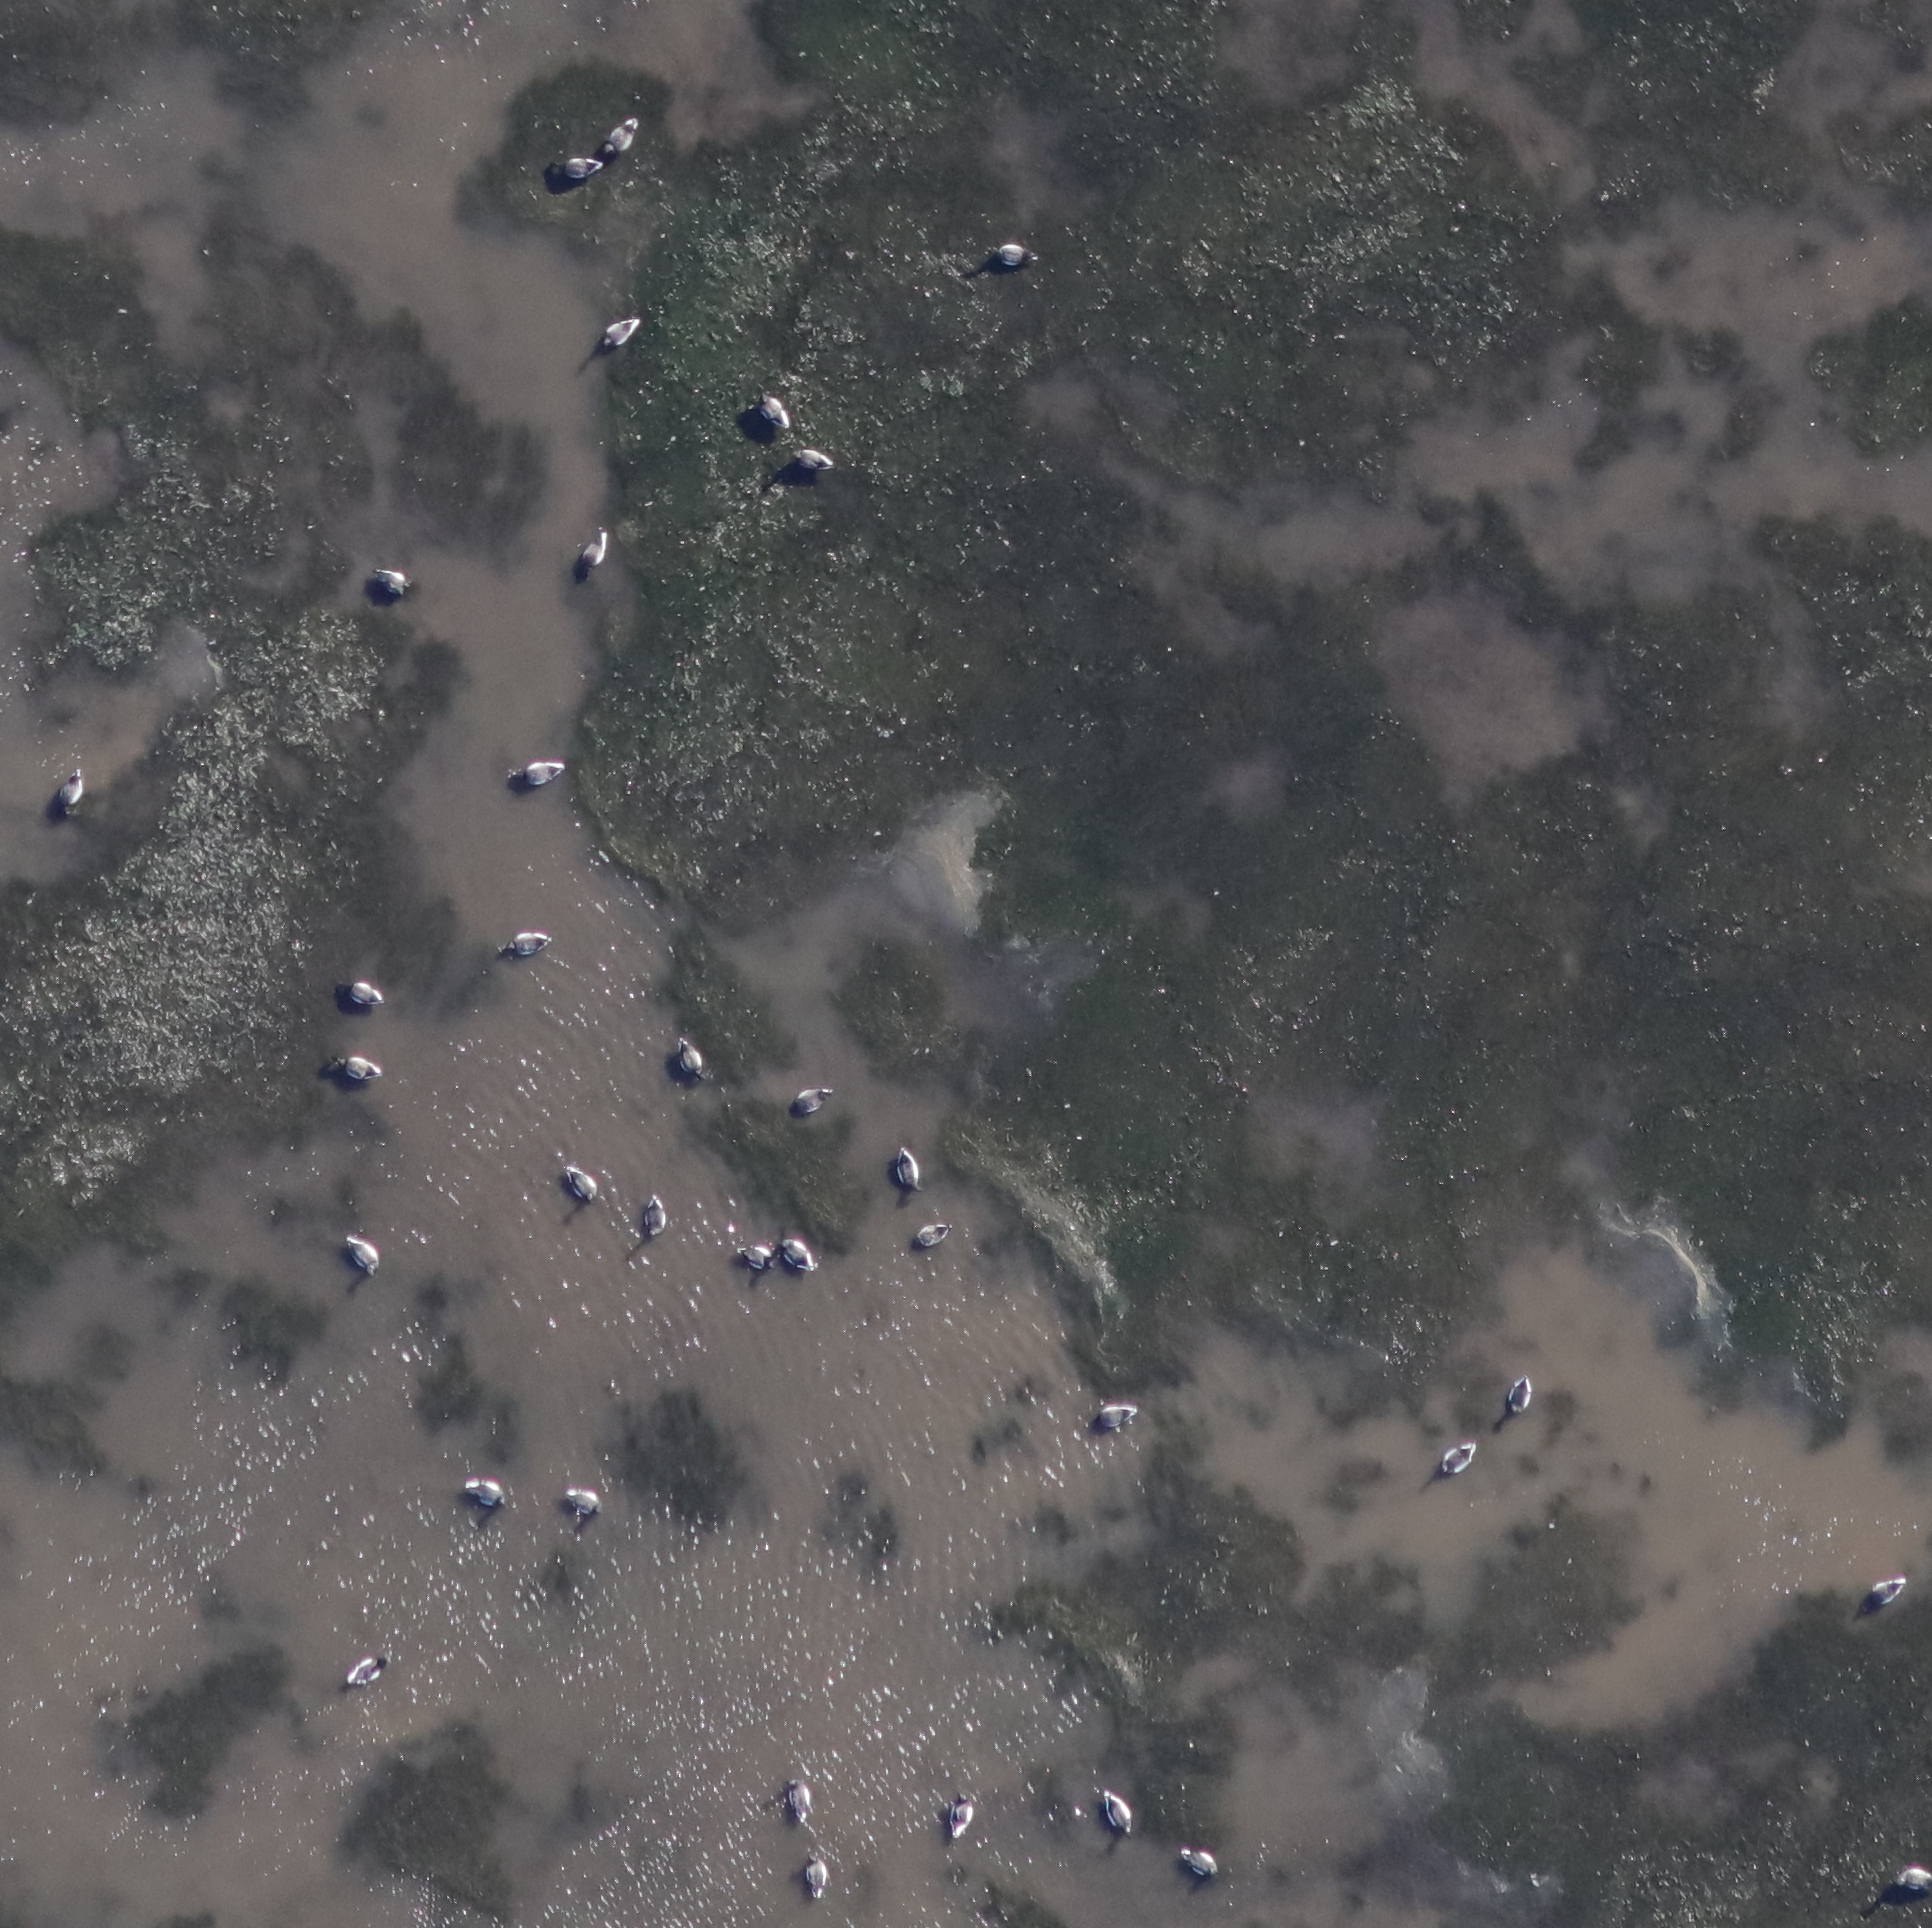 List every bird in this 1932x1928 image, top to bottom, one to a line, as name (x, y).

brant (620, 136)
brant (578, 167)
brant (1016, 256)
brant (620, 333)
brant (774, 412)
brant (812, 460)
brant (593, 554)
brant (393, 582)
brant (540, 774)
brant (70, 792)
brant (527, 944)
brant (364, 994)
brant (690, 1058)
brant (361, 1068)
brant (812, 1101)
brant (909, 1172)
brant (582, 1184)
brant (652, 1220)
brant (931, 1237)
brant (795, 1254)
brant (364, 1255)
brant (761, 1263)
brant (1518, 1400)
brant (1114, 1415)
brant (1457, 1460)
brant (488, 1495)
brant (583, 1504)
brant (1885, 1594)
brant (368, 1672)
brant (801, 1797)
brant (1118, 1814)
brant (961, 1816)
brant (1200, 1863)
brant (815, 1877)
brant (1916, 1884)